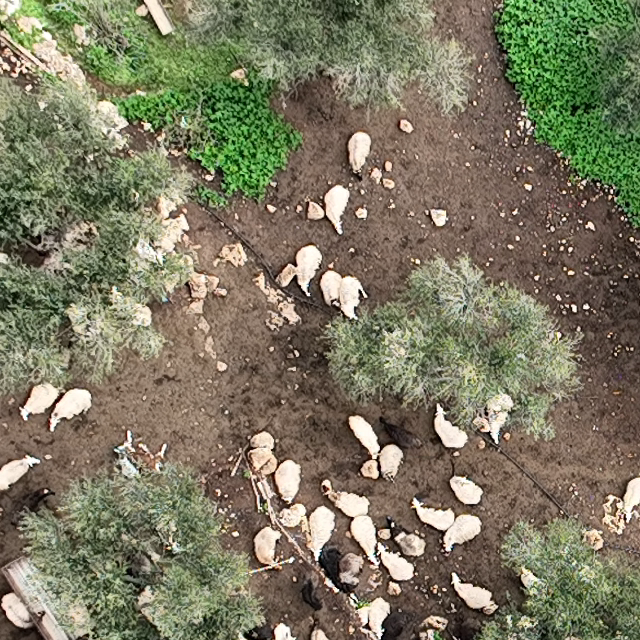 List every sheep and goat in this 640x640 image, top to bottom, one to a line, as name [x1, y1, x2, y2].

sheep [345, 131, 371, 182]
sheep [323, 183, 350, 235]
sheep [158, 213, 188, 251]
sheep [131, 240, 165, 269]
sheep [295, 244, 322, 297]
sheep [0, 253, 8, 287]
sheep [320, 270, 342, 310]
sheep [339, 276, 366, 321]
sheep [110, 287, 153, 328]
sheep [62, 305, 94, 343]
sheep [19, 384, 60, 421]
sheep [49, 388, 92, 432]
sheep [488, 394, 514, 444]
sheep [435, 403, 468, 449]
sheep [346, 415, 380, 459]
sheep [382, 416, 423, 449]
goat [118, 431, 167, 474]
sheep [379, 445, 403, 480]
goat [114, 455, 140, 480]
sheep [0, 456, 40, 492]
sheep [274, 458, 302, 504]
sheep [450, 475, 484, 505]
sheep [623, 476, 639, 523]
sheep [321, 484, 371, 516]
sheep [8, 488, 53, 526]
sheep [410, 497, 455, 531]
sheep [310, 506, 335, 561]
sheep [443, 515, 482, 553]
sheep [349, 516, 379, 565]
sheep [384, 516, 426, 558]
sheep [255, 523, 283, 572]
sheep [377, 542, 414, 580]
sheep [126, 544, 156, 578]
sheep [320, 545, 358, 606]
sheep [339, 553, 364, 586]
sheep [519, 569, 549, 594]
sheep [450, 570, 492, 609]
sheep [214, 573, 249, 597]
sheep [303, 580, 324, 611]
sheep [140, 587, 170, 631]
sheep [1, 592, 44, 629]
sheep [367, 597, 390, 635]
sheep [69, 602, 93, 637]
sheep [311, 618, 338, 639]
sheep [461, 618, 485, 639]
sheep [381, 620, 404, 639]
sheep [274, 623, 292, 639]
sheep [233, 633, 281, 639]
sheep [285, 634, 322, 639]